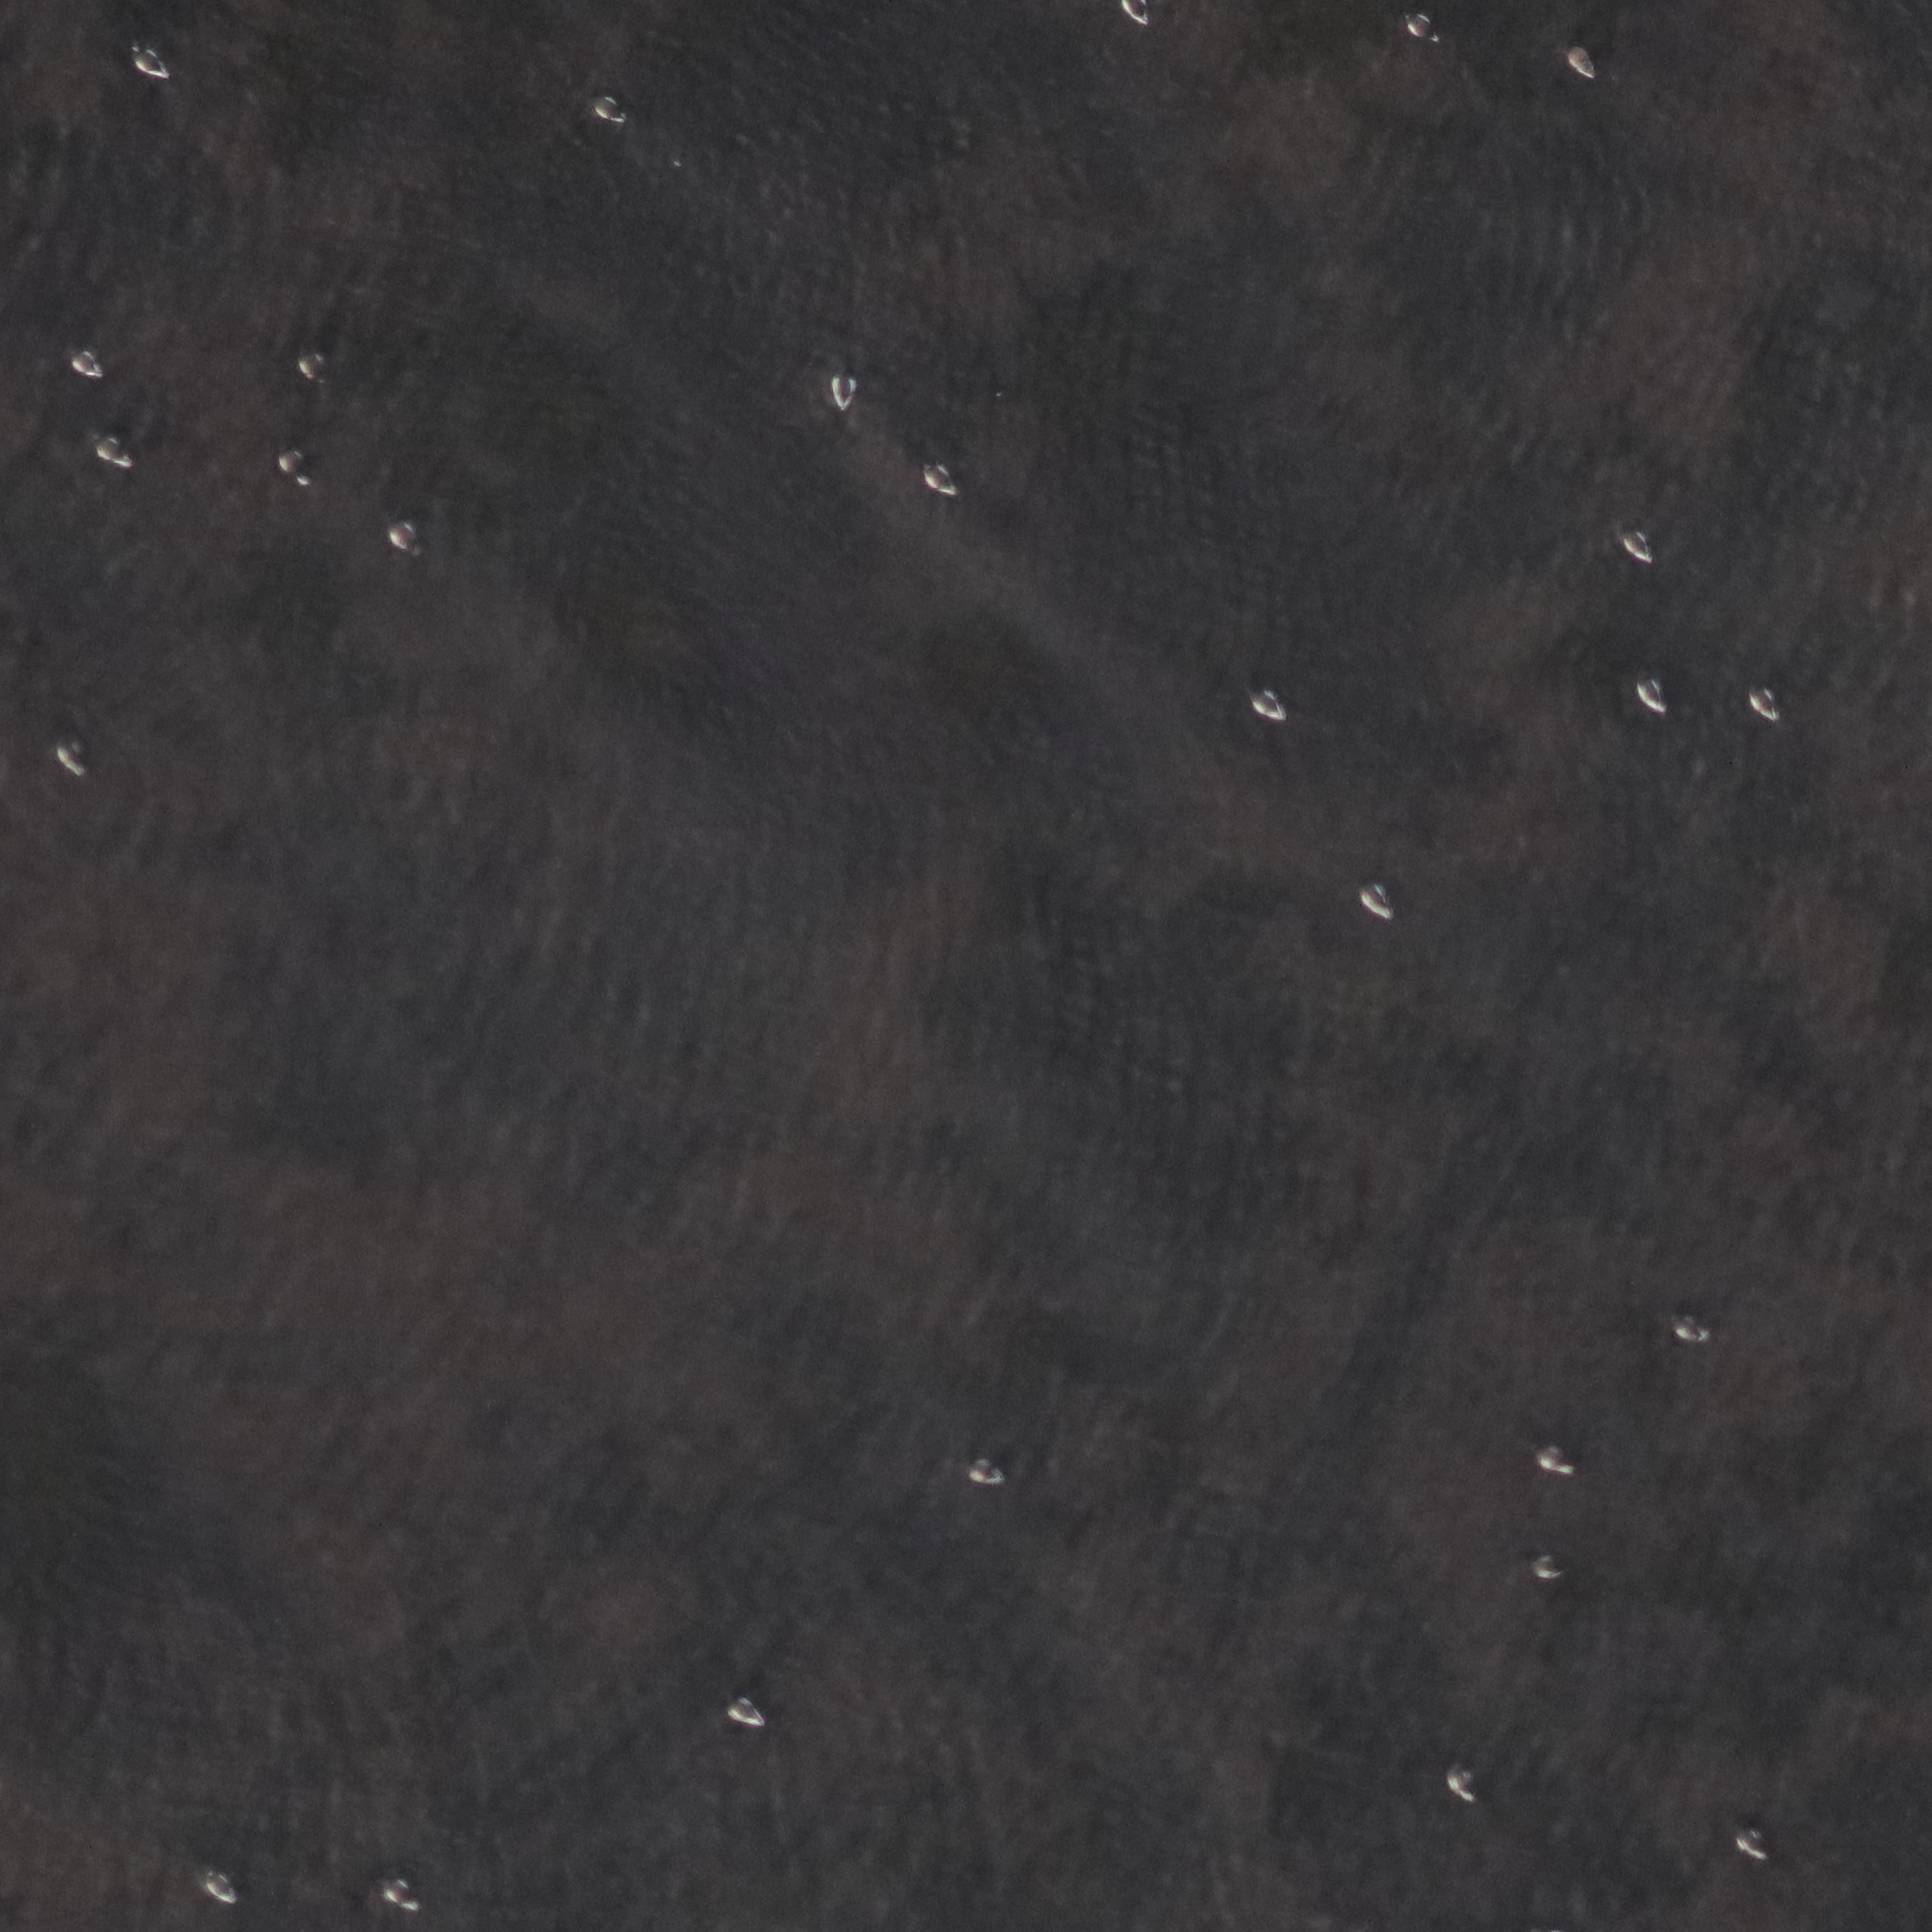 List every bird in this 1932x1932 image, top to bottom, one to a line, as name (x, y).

brant (1413, 25)
brant (149, 62)
brant (1588, 63)
brant (607, 109)
brant (85, 363)
brant (312, 365)
brant (842, 389)
brant (111, 451)
brant (295, 464)
brant (938, 479)
brant (402, 537)
brant (1635, 544)
brant (1651, 693)
brant (1766, 704)
brant (1269, 705)
brant (71, 755)
brant (1378, 900)
brant (1690, 1328)
brant (1555, 1457)
brant (983, 1470)
brant (1546, 1566)
brant (744, 1709)
brant (1453, 1781)
brant (1750, 1840)
brant (219, 1883)
brant (397, 1891)